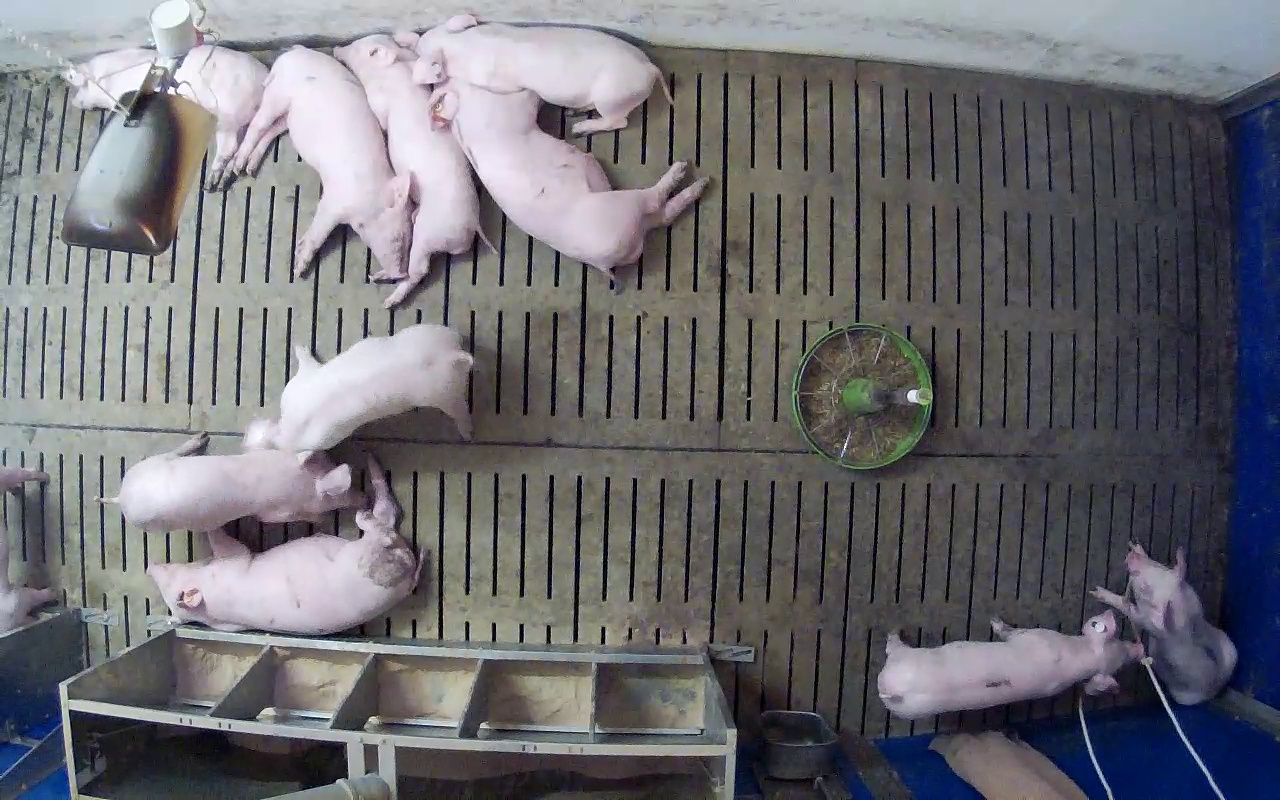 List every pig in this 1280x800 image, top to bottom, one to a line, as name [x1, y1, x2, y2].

pig [410, 14, 677, 137]
pig [333, 31, 500, 310]
pig [64, 44, 268, 194]
pig [234, 44, 412, 282]
pig [428, 77, 712, 298]
pig [242, 324, 476, 470]
pig [89, 431, 367, 531]
pig [148, 451, 424, 635]
pig [0, 461, 64, 639]
pig [1088, 541, 1239, 705]
pig [876, 610, 1145, 720]